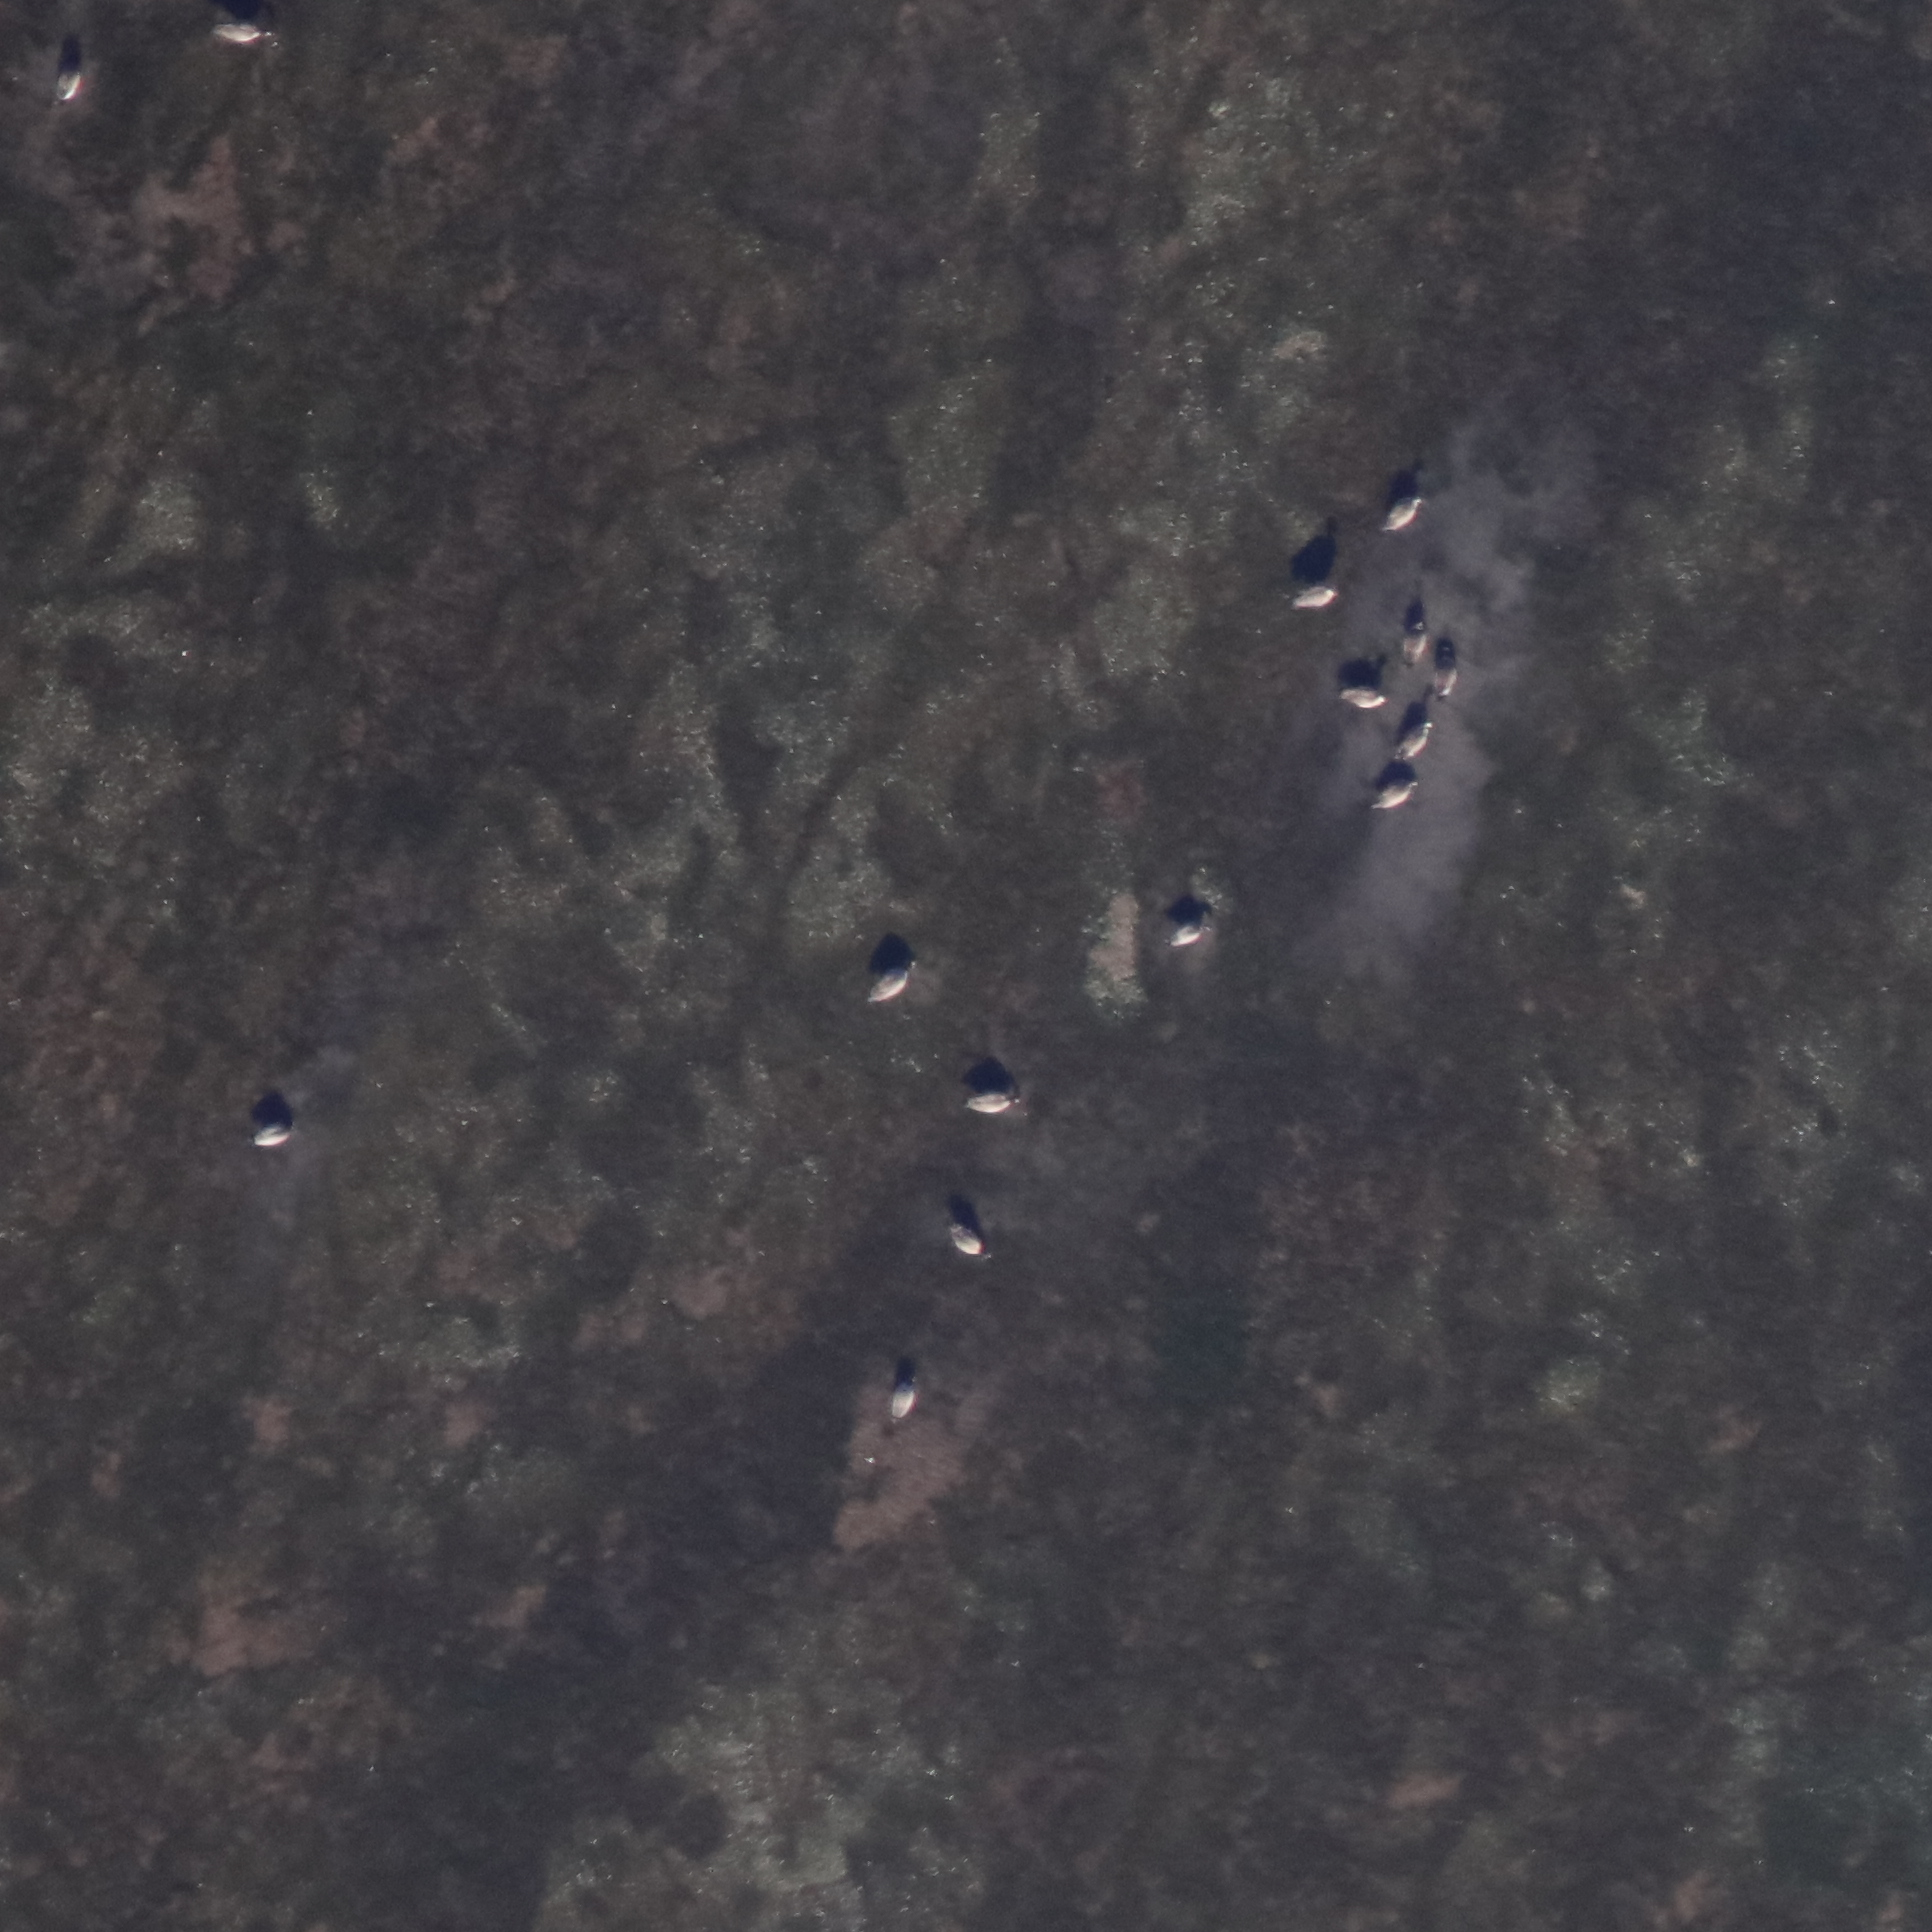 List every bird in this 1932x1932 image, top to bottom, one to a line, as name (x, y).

Canada goose (232, 33)
Canada goose (70, 78)
Canada goose (1401, 515)
Canada goose (1314, 596)
Canada goose (1415, 644)
Canada goose (1446, 677)
Canada goose (1363, 698)
Canada goose (1409, 744)
Canada goose (1394, 795)
Canada goose (1192, 934)
Canada goose (890, 985)
Canada goose (993, 1099)
Canada goose (276, 1134)
Canada goose (963, 1239)
Canada goose (902, 1400)